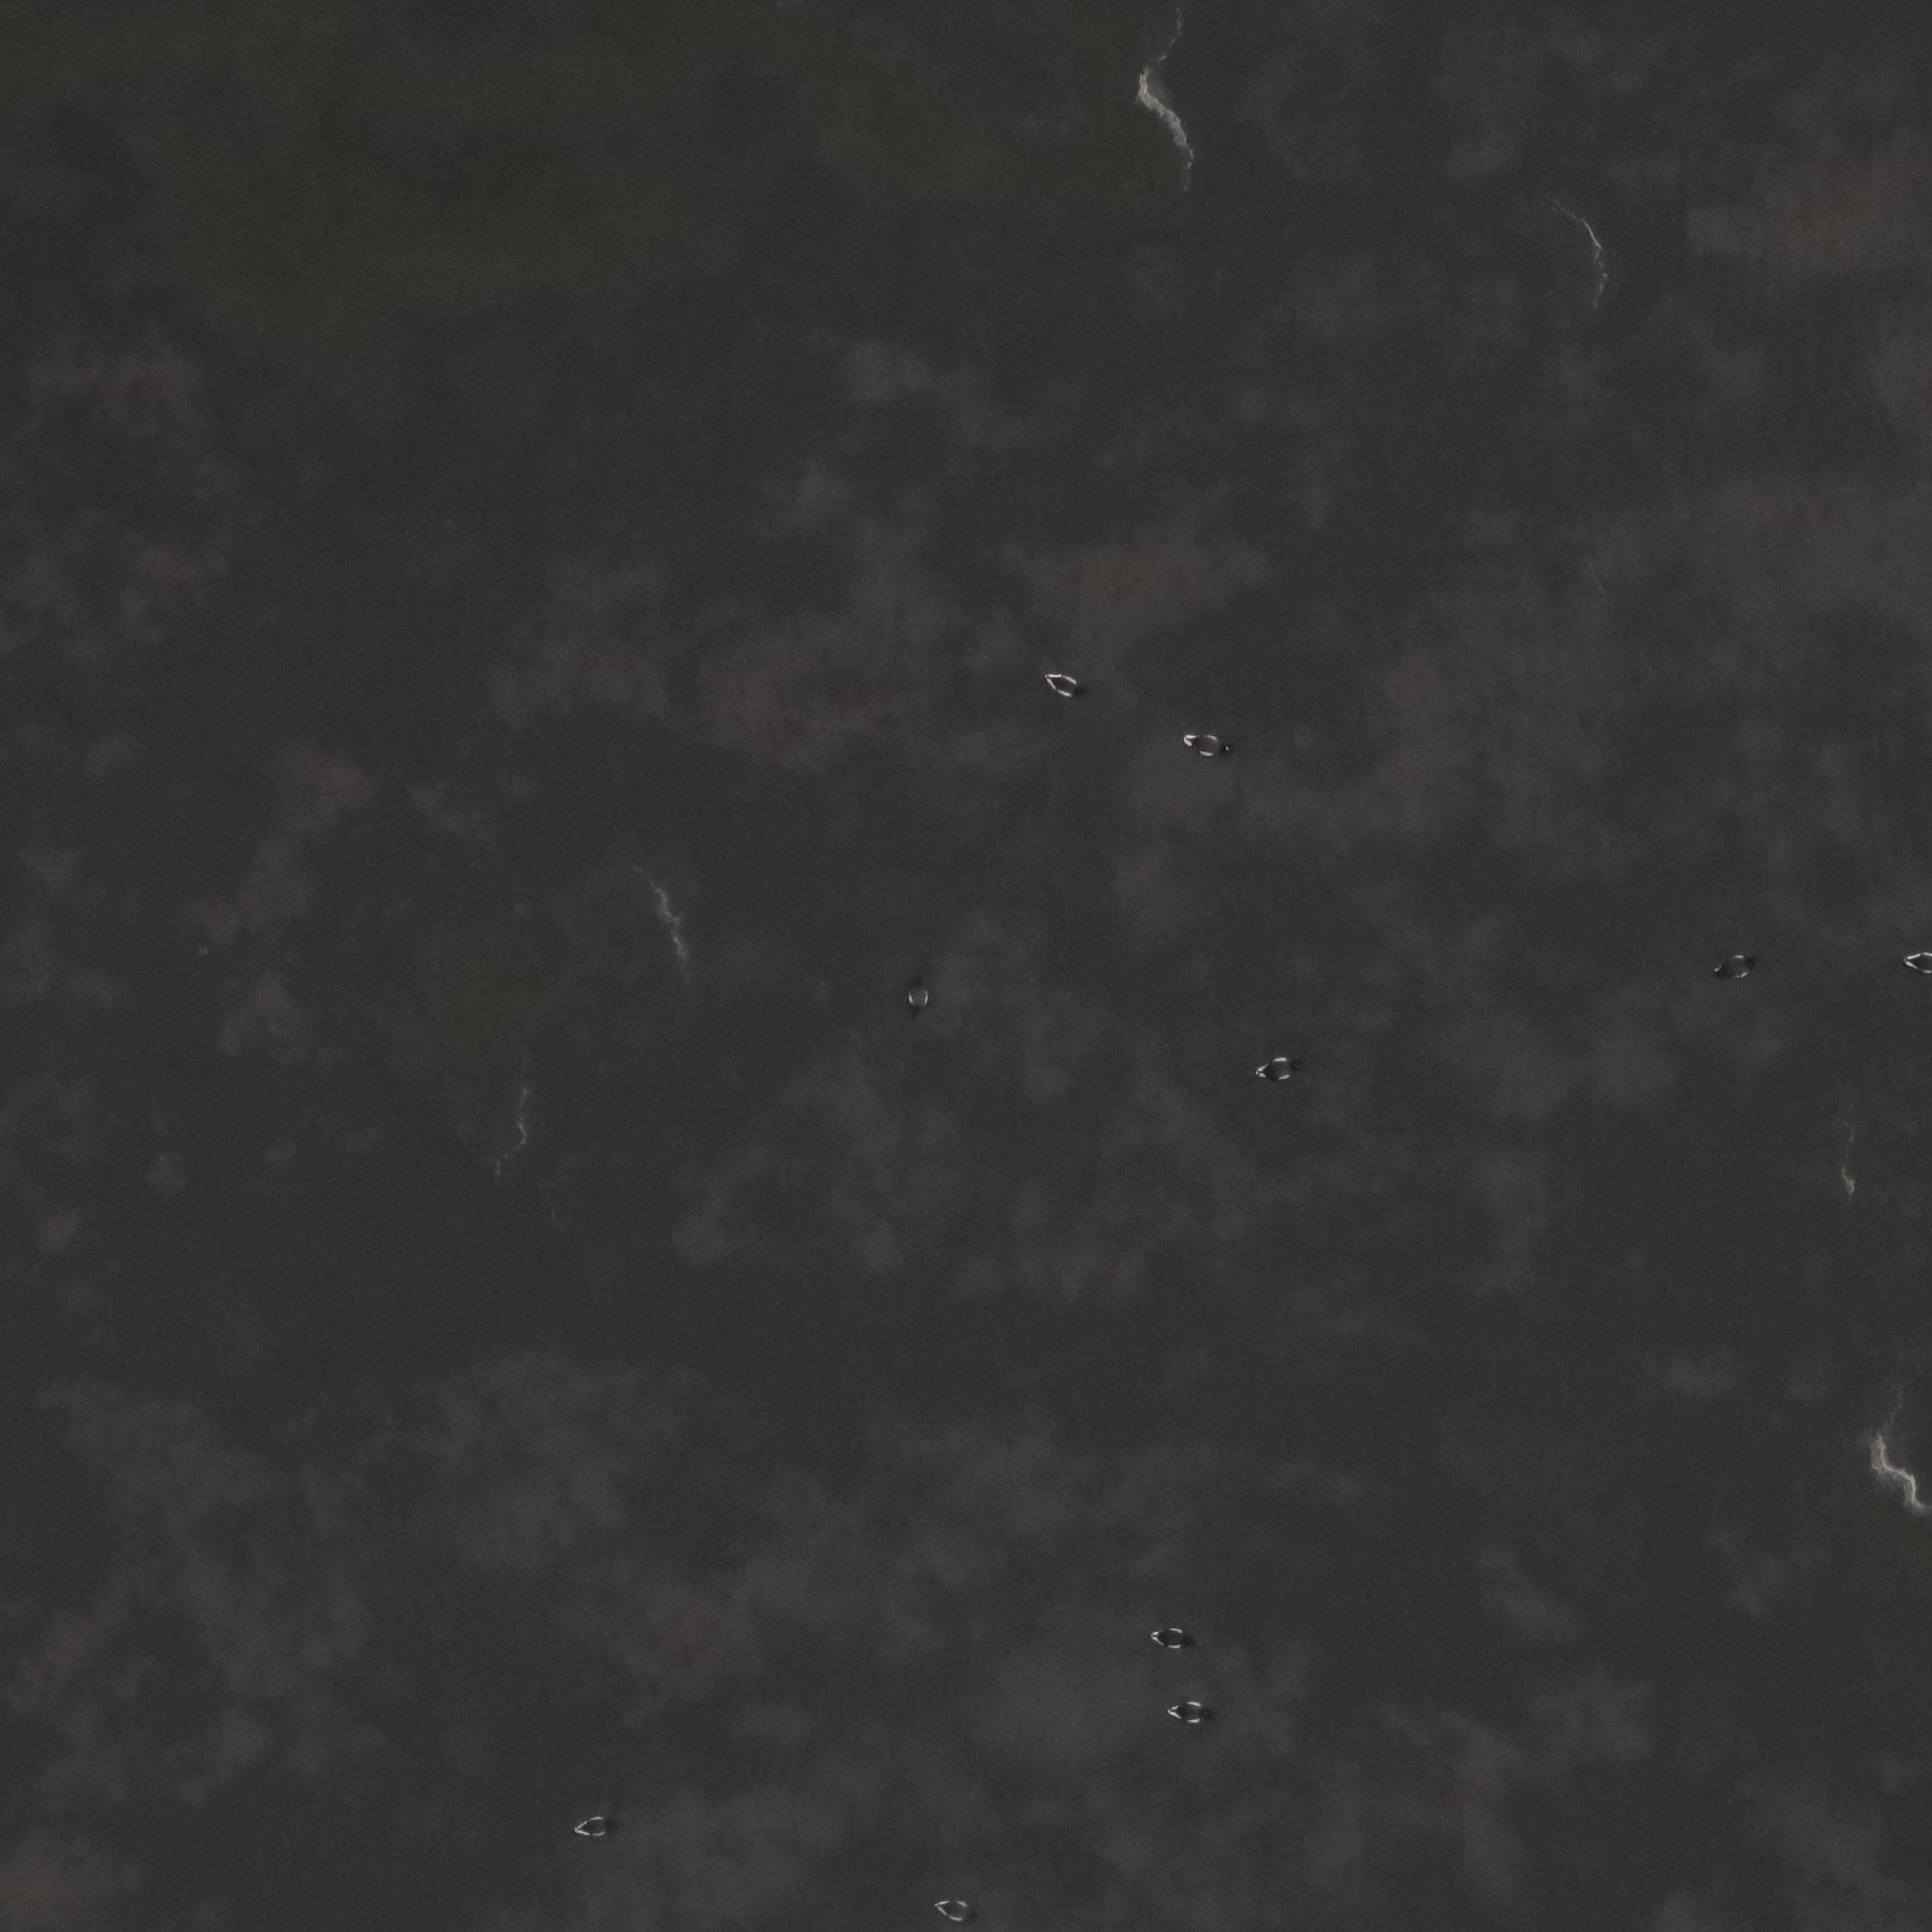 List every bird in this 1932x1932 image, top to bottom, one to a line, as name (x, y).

brant (1062, 685)
brant (1206, 745)
brant (1926, 962)
brant (1735, 965)
brant (919, 996)
brant (1278, 1070)
brant (1172, 1638)
brant (1190, 1714)
brant (597, 1828)
brant (957, 1912)